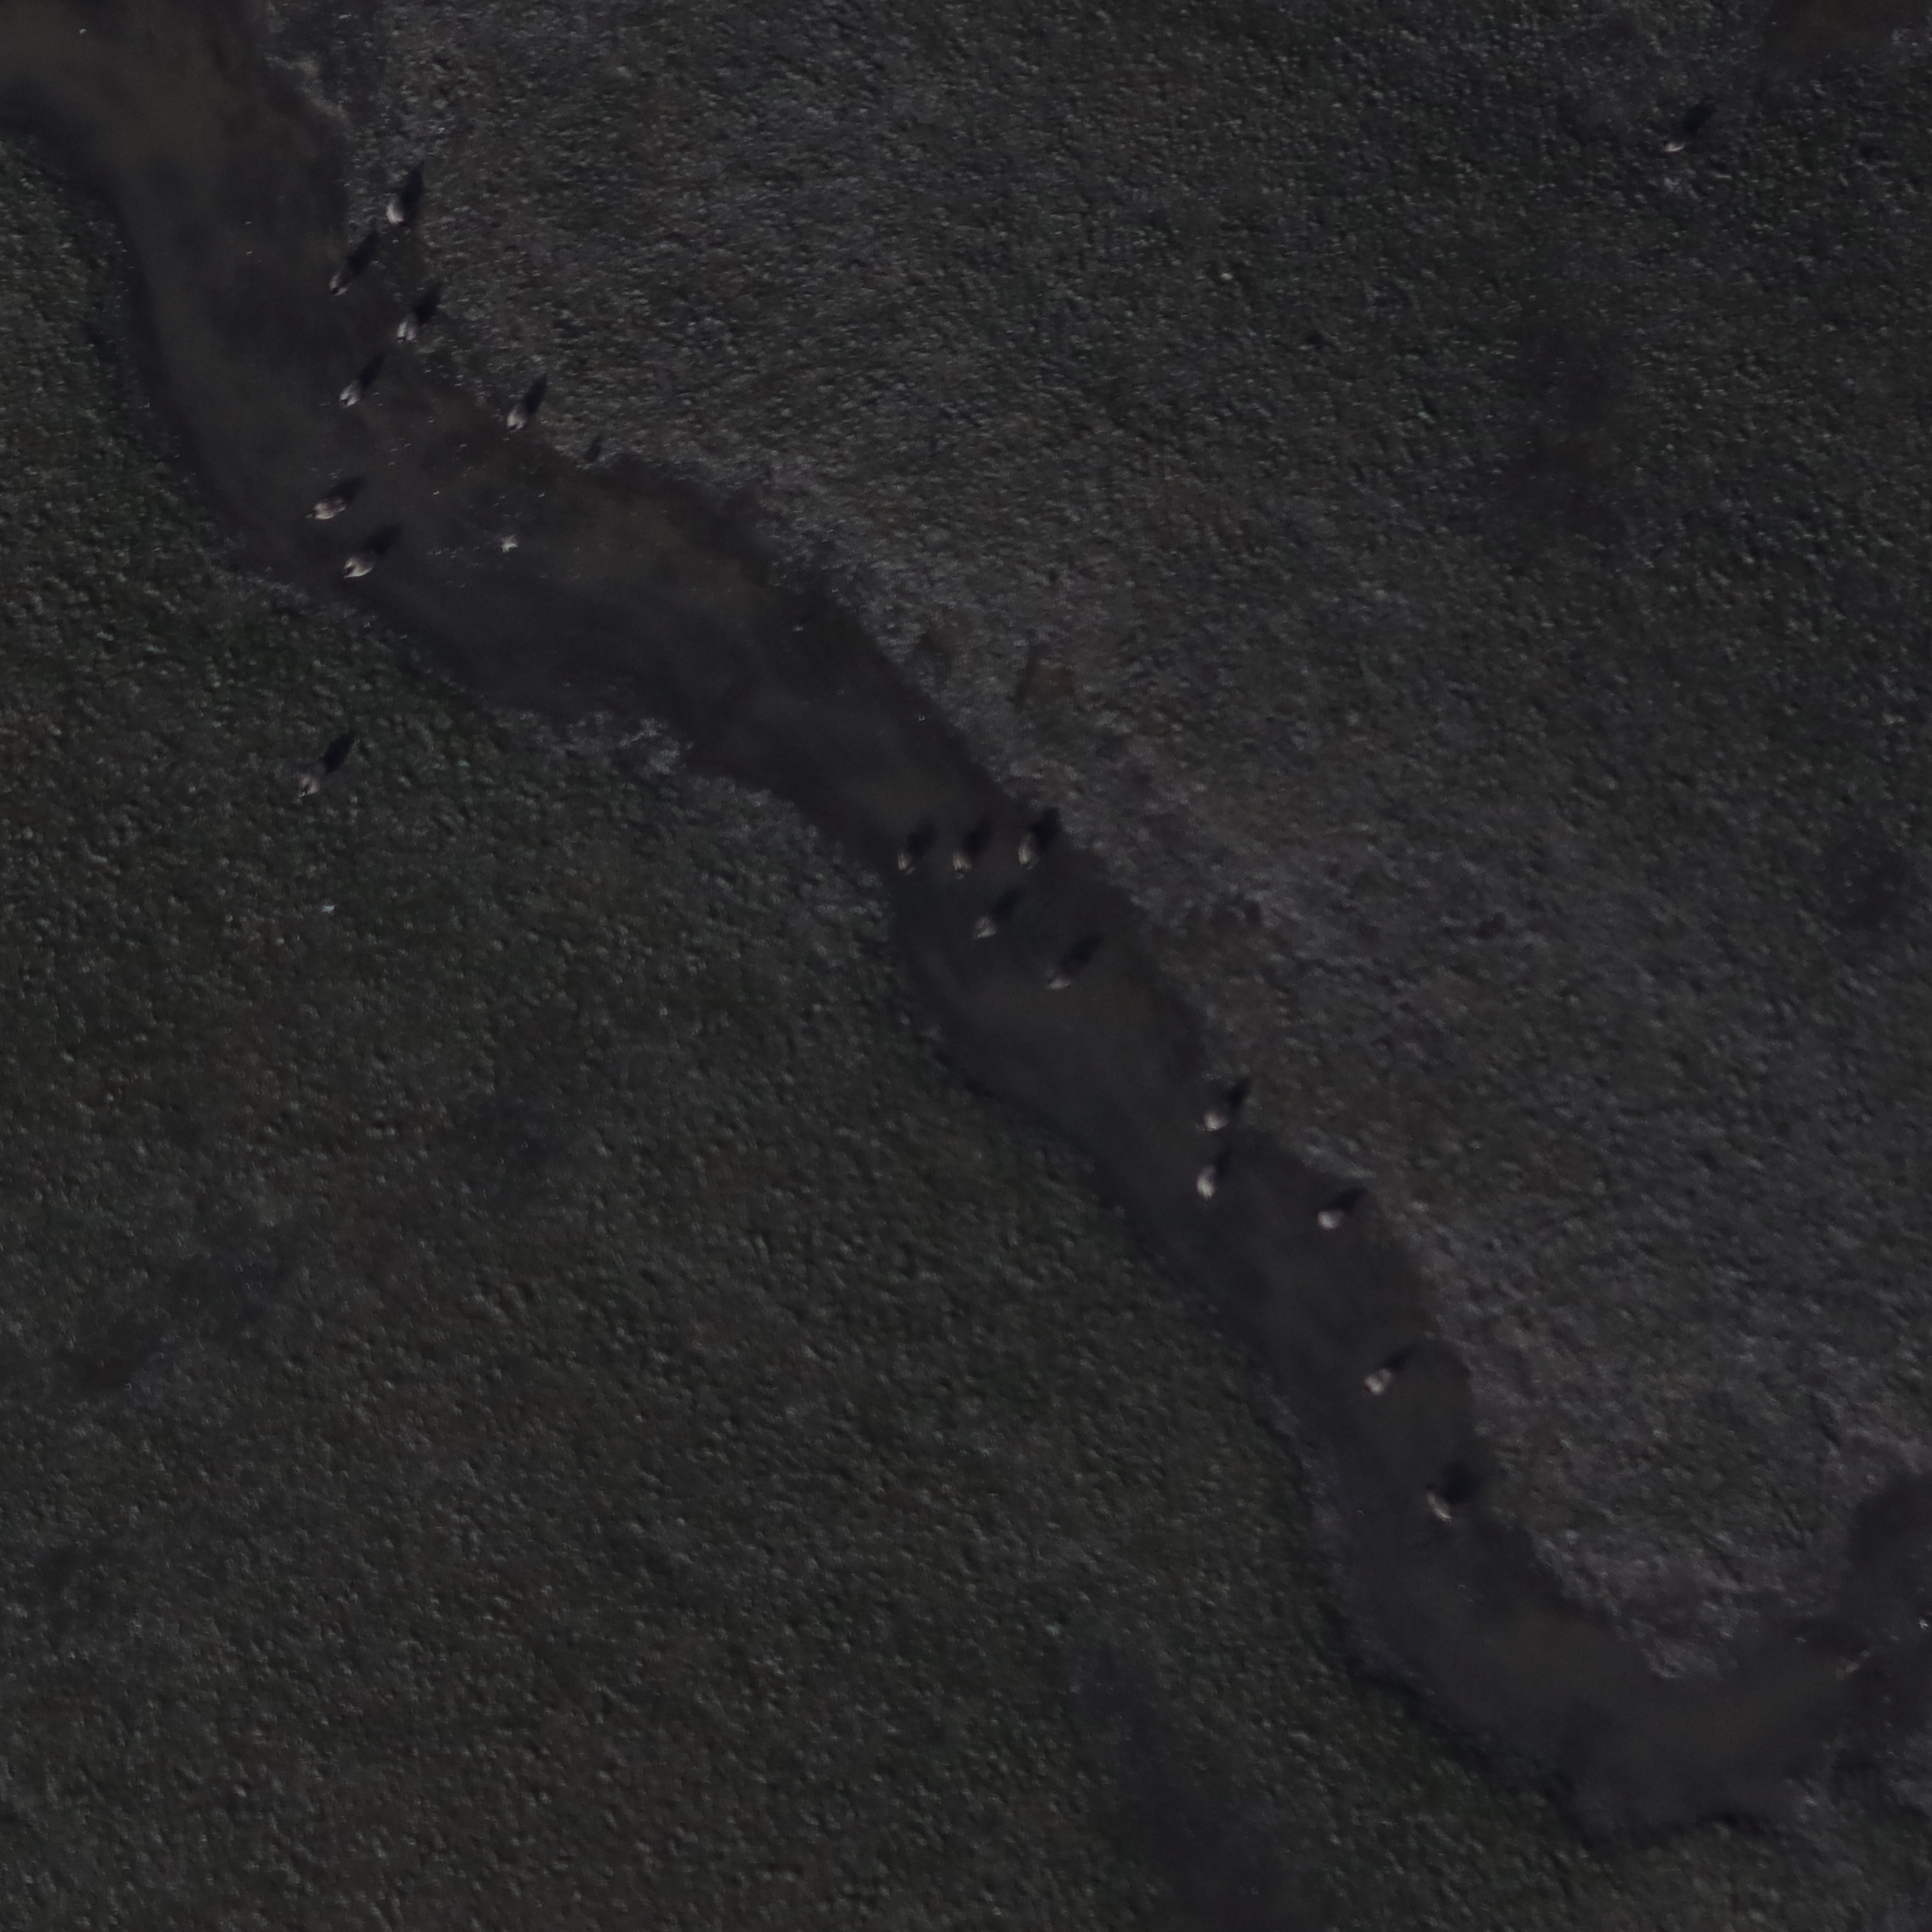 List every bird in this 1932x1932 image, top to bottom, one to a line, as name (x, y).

Canada goose (1671, 146)
Canada goose (396, 206)
Canada goose (340, 283)
Canada goose (406, 334)
Canada goose (348, 398)
Canada goose (519, 422)
Canada goose (327, 501)
Canada goose (362, 568)
Canada goose (310, 792)
Canada goose (1035, 851)
Canada goose (907, 852)
Canada goose (963, 861)
Canada goose (985, 928)
Canada goose (1064, 976)
Canada goose (1214, 1117)
Canada goose (1206, 1180)
Canada goose (1329, 1211)
Canada goose (1374, 1383)
Canada goose (1438, 1504)